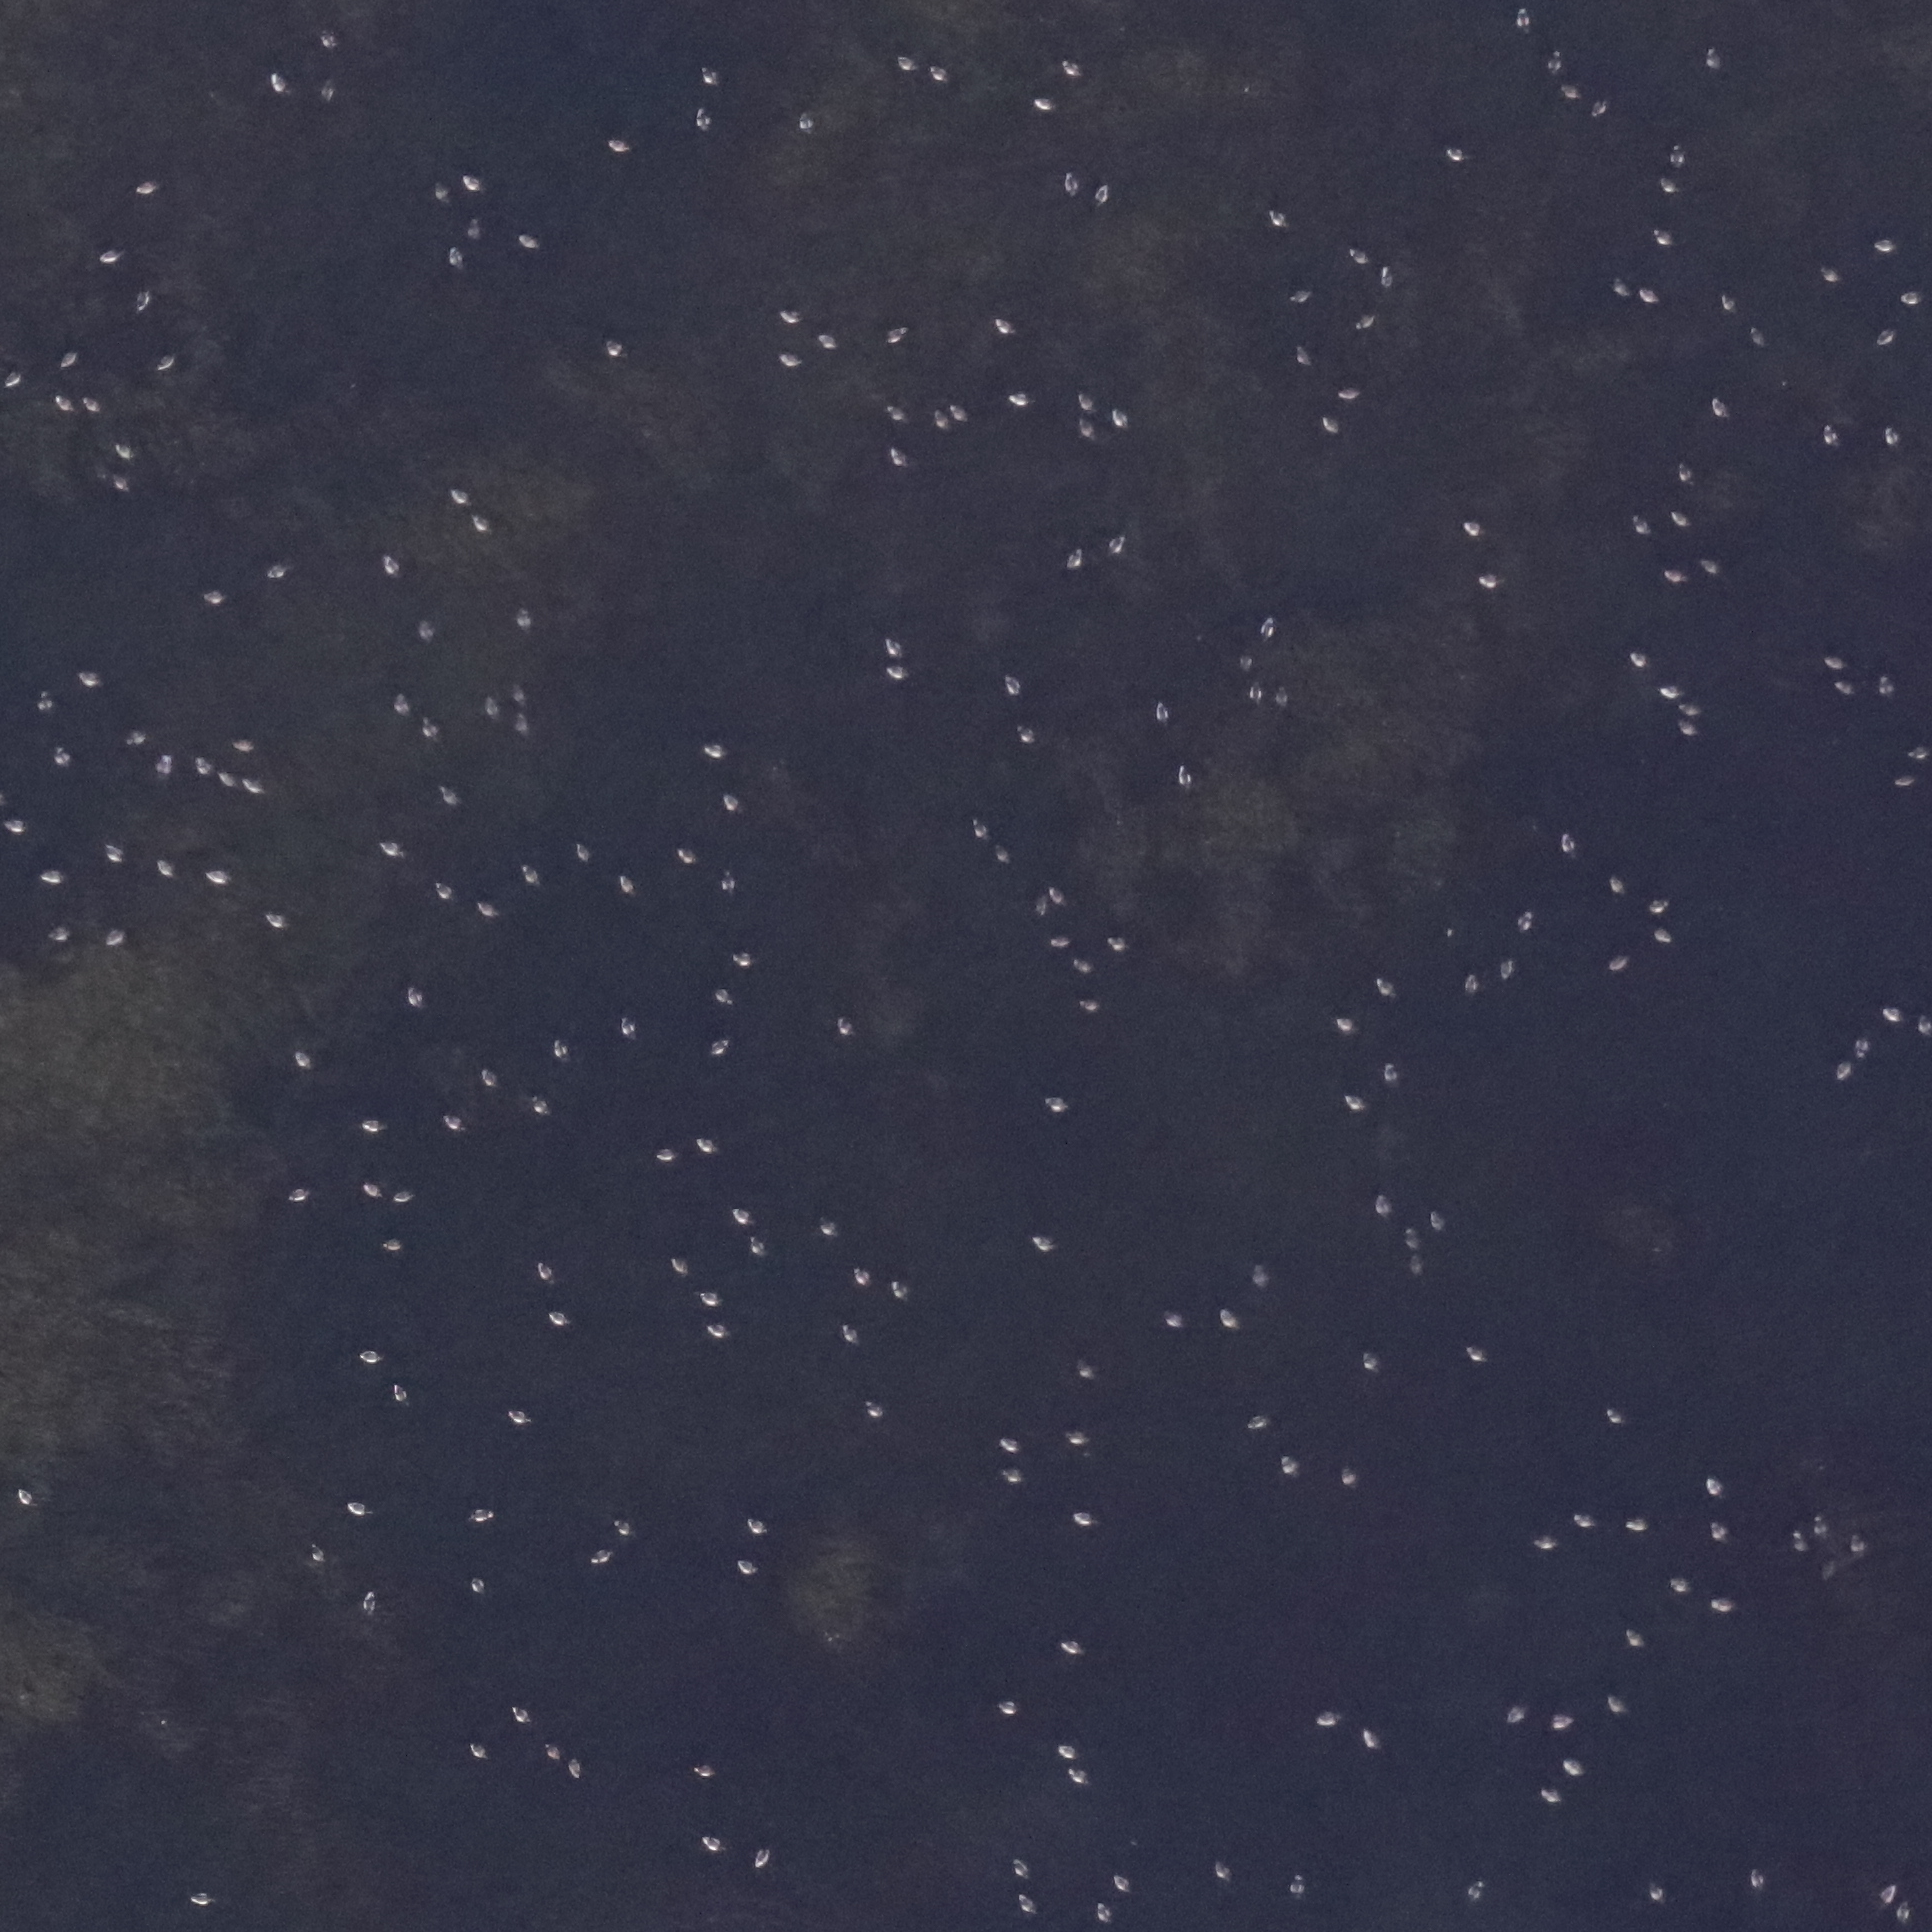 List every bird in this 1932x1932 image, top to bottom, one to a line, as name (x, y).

brant (1521, 23)
brant (332, 31)
brant (900, 53)
brant (1722, 53)
brant (1074, 63)
brant (1559, 63)
brant (945, 73)
brant (713, 74)
brant (284, 79)
brant (329, 80)
brant (1580, 93)
brant (1055, 100)
brant (1601, 105)
brant (807, 112)
brant (701, 118)
brant (614, 140)
brant (1456, 151)
brant (1681, 155)
brant (484, 178)
brant (1669, 188)
brant (453, 191)
brant (1068, 194)
brant (1104, 194)
brant (153, 195)
brant (1281, 216)
brant (478, 228)
brant (1667, 229)
brant (531, 247)
brant (1893, 247)
brant (466, 254)
brant (108, 257)
brant (1365, 260)
brant (1823, 274)
brant (1390, 284)
brant (1613, 291)
brant (1289, 296)
brant (1644, 297)
brant (1922, 299)
brant (1732, 300)
brant (148, 302)
brant (791, 315)
brant (1366, 323)
brant (1006, 325)
brant (894, 335)
brant (1757, 336)
brant (1885, 340)
brant (831, 345)
brant (609, 350)
brant (1306, 356)
brant (783, 358)
brant (170, 361)
brant (71, 362)
brant (8, 389)
brant (1356, 389)
brant (1020, 392)
brant (63, 396)
brant (1086, 403)
brant (96, 407)
brant (899, 409)
brant (958, 414)
brant (1719, 414)
brant (1131, 420)
brant (1328, 420)
brant (937, 426)
brant (1338, 429)
brant (1087, 432)
brant (1898, 439)
brant (1837, 442)
brant (129, 453)
brant (900, 453)
brant (1686, 476)
brant (122, 489)
brant (461, 500)
brant (1676, 513)
brant (1644, 525)
brant (487, 528)
brant (1476, 537)
brant (1112, 549)
brant (1714, 564)
brant (1071, 565)
brant (397, 570)
brant (1680, 570)
brant (277, 577)
brant (1493, 581)
brant (203, 596)
brant (425, 625)
brant (522, 627)
brant (1269, 628)
brant (898, 649)
brant (1648, 656)
brant (1245, 665)
brant (1837, 668)
brant (94, 671)
brant (896, 676)
brant (1011, 677)
brant (1673, 682)
brant (1885, 685)
brant (1847, 692)
brant (522, 700)
brant (401, 702)
brant (1253, 702)
brant (1284, 702)
brant (1697, 704)
brant (491, 706)
brant (49, 707)
brant (1150, 708)
brant (534, 726)
brant (1029, 726)
brant (1699, 729)
brant (431, 733)
brant (136, 735)
brant (251, 742)
brant (1916, 748)
brant (716, 749)
brant (202, 756)
brant (163, 757)
brant (63, 758)
brant (231, 768)
brant (1184, 772)
brant (1902, 775)
brant (261, 782)
brant (449, 798)
brant (729, 799)
brant (14, 818)
brant (1575, 834)
brant (395, 836)
brant (981, 836)
brant (692, 850)
brant (583, 853)
brant (114, 854)
brant (1009, 854)
brant (162, 871)
brant (213, 872)
brant (436, 877)
brant (534, 877)
brant (52, 878)
brant (732, 879)
brant (624, 880)
brant (1062, 881)
brant (1620, 896)
brant (484, 905)
brant (1046, 905)
brant (1670, 909)
brant (276, 921)
brant (1522, 925)
brant (1117, 933)
brant (59, 935)
brant (116, 937)
brant (1071, 941)
brant (1669, 942)
brant (748, 962)
brant (1085, 964)
brant (1629, 964)
brant (1512, 968)
brant (1387, 985)
brant (720, 993)
brant (422, 1000)
brant (1092, 1003)
brant (1893, 1016)
brant (1345, 1025)
brant (628, 1026)
brant (846, 1029)
brant (720, 1047)
brant (561, 1050)
brant (1868, 1051)
brant (307, 1055)
brant (1387, 1071)
brant (1844, 1074)
brant (491, 1081)
brant (1360, 1102)
brant (1054, 1104)
brant (543, 1112)
brant (455, 1123)
brant (372, 1124)
brant (715, 1144)
brant (665, 1155)
brant (301, 1195)
brant (373, 1195)
brant (406, 1197)
brant (1381, 1204)
brant (745, 1218)
brant (1442, 1218)
brant (828, 1227)
brant (1411, 1236)
brant (395, 1245)
brant (1048, 1245)
brant (757, 1253)
brant (1426, 1264)
brant (1253, 1267)
brant (680, 1269)
brant (543, 1275)
brant (865, 1276)
brant (898, 1285)
brant (711, 1297)
brant (1172, 1314)
brant (1242, 1316)
brant (552, 1326)
brant (857, 1326)
brant (722, 1335)
brant (373, 1350)
brant (1482, 1364)
brant (1371, 1368)
brant (1093, 1370)
brant (397, 1396)
brant (525, 1413)
brant (880, 1420)
brant (1615, 1426)
brant (1260, 1427)
brant (1013, 1434)
brant (1081, 1442)
brant (1289, 1467)
brant (1011, 1480)
brant (1350, 1481)
brant (1719, 1481)
brant (30, 1498)
brant (355, 1510)
brant (1075, 1518)
brant (481, 1519)
brant (1587, 1519)
brant (1824, 1520)
brant (1723, 1521)
brant (763, 1524)
brant (1648, 1524)
brant (616, 1529)
brant (1552, 1541)
brant (1806, 1544)
brant (1864, 1544)
brant (315, 1550)
brant (602, 1560)
brant (1827, 1568)
brant (746, 1569)
brant (1680, 1576)
brant (482, 1579)
brant (1730, 1605)
brant (369, 1607)
brant (1629, 1630)
brant (1074, 1647)
brant (1618, 1698)
brant (1009, 1707)
brant (525, 1715)
brant (1323, 1720)
brant (1522, 1723)
brant (1564, 1723)
brant (1375, 1742)
brant (549, 1749)
brant (487, 1751)
brant (1066, 1754)
brant (580, 1771)
brant (1578, 1774)
brant (1091, 1776)
brant (713, 1779)
brant (1545, 1800)
brant (711, 1841)
brant (762, 1861)
brant (1020, 1863)
brant (1220, 1866)
brant (1761, 1874)
brant (1127, 1891)
brant (1304, 1891)
brant (1481, 1893)
brant (1663, 1893)
brant (1893, 1893)
brant (199, 1896)
brant (1026, 1911)
brant (1109, 1916)
brant (1909, 1921)